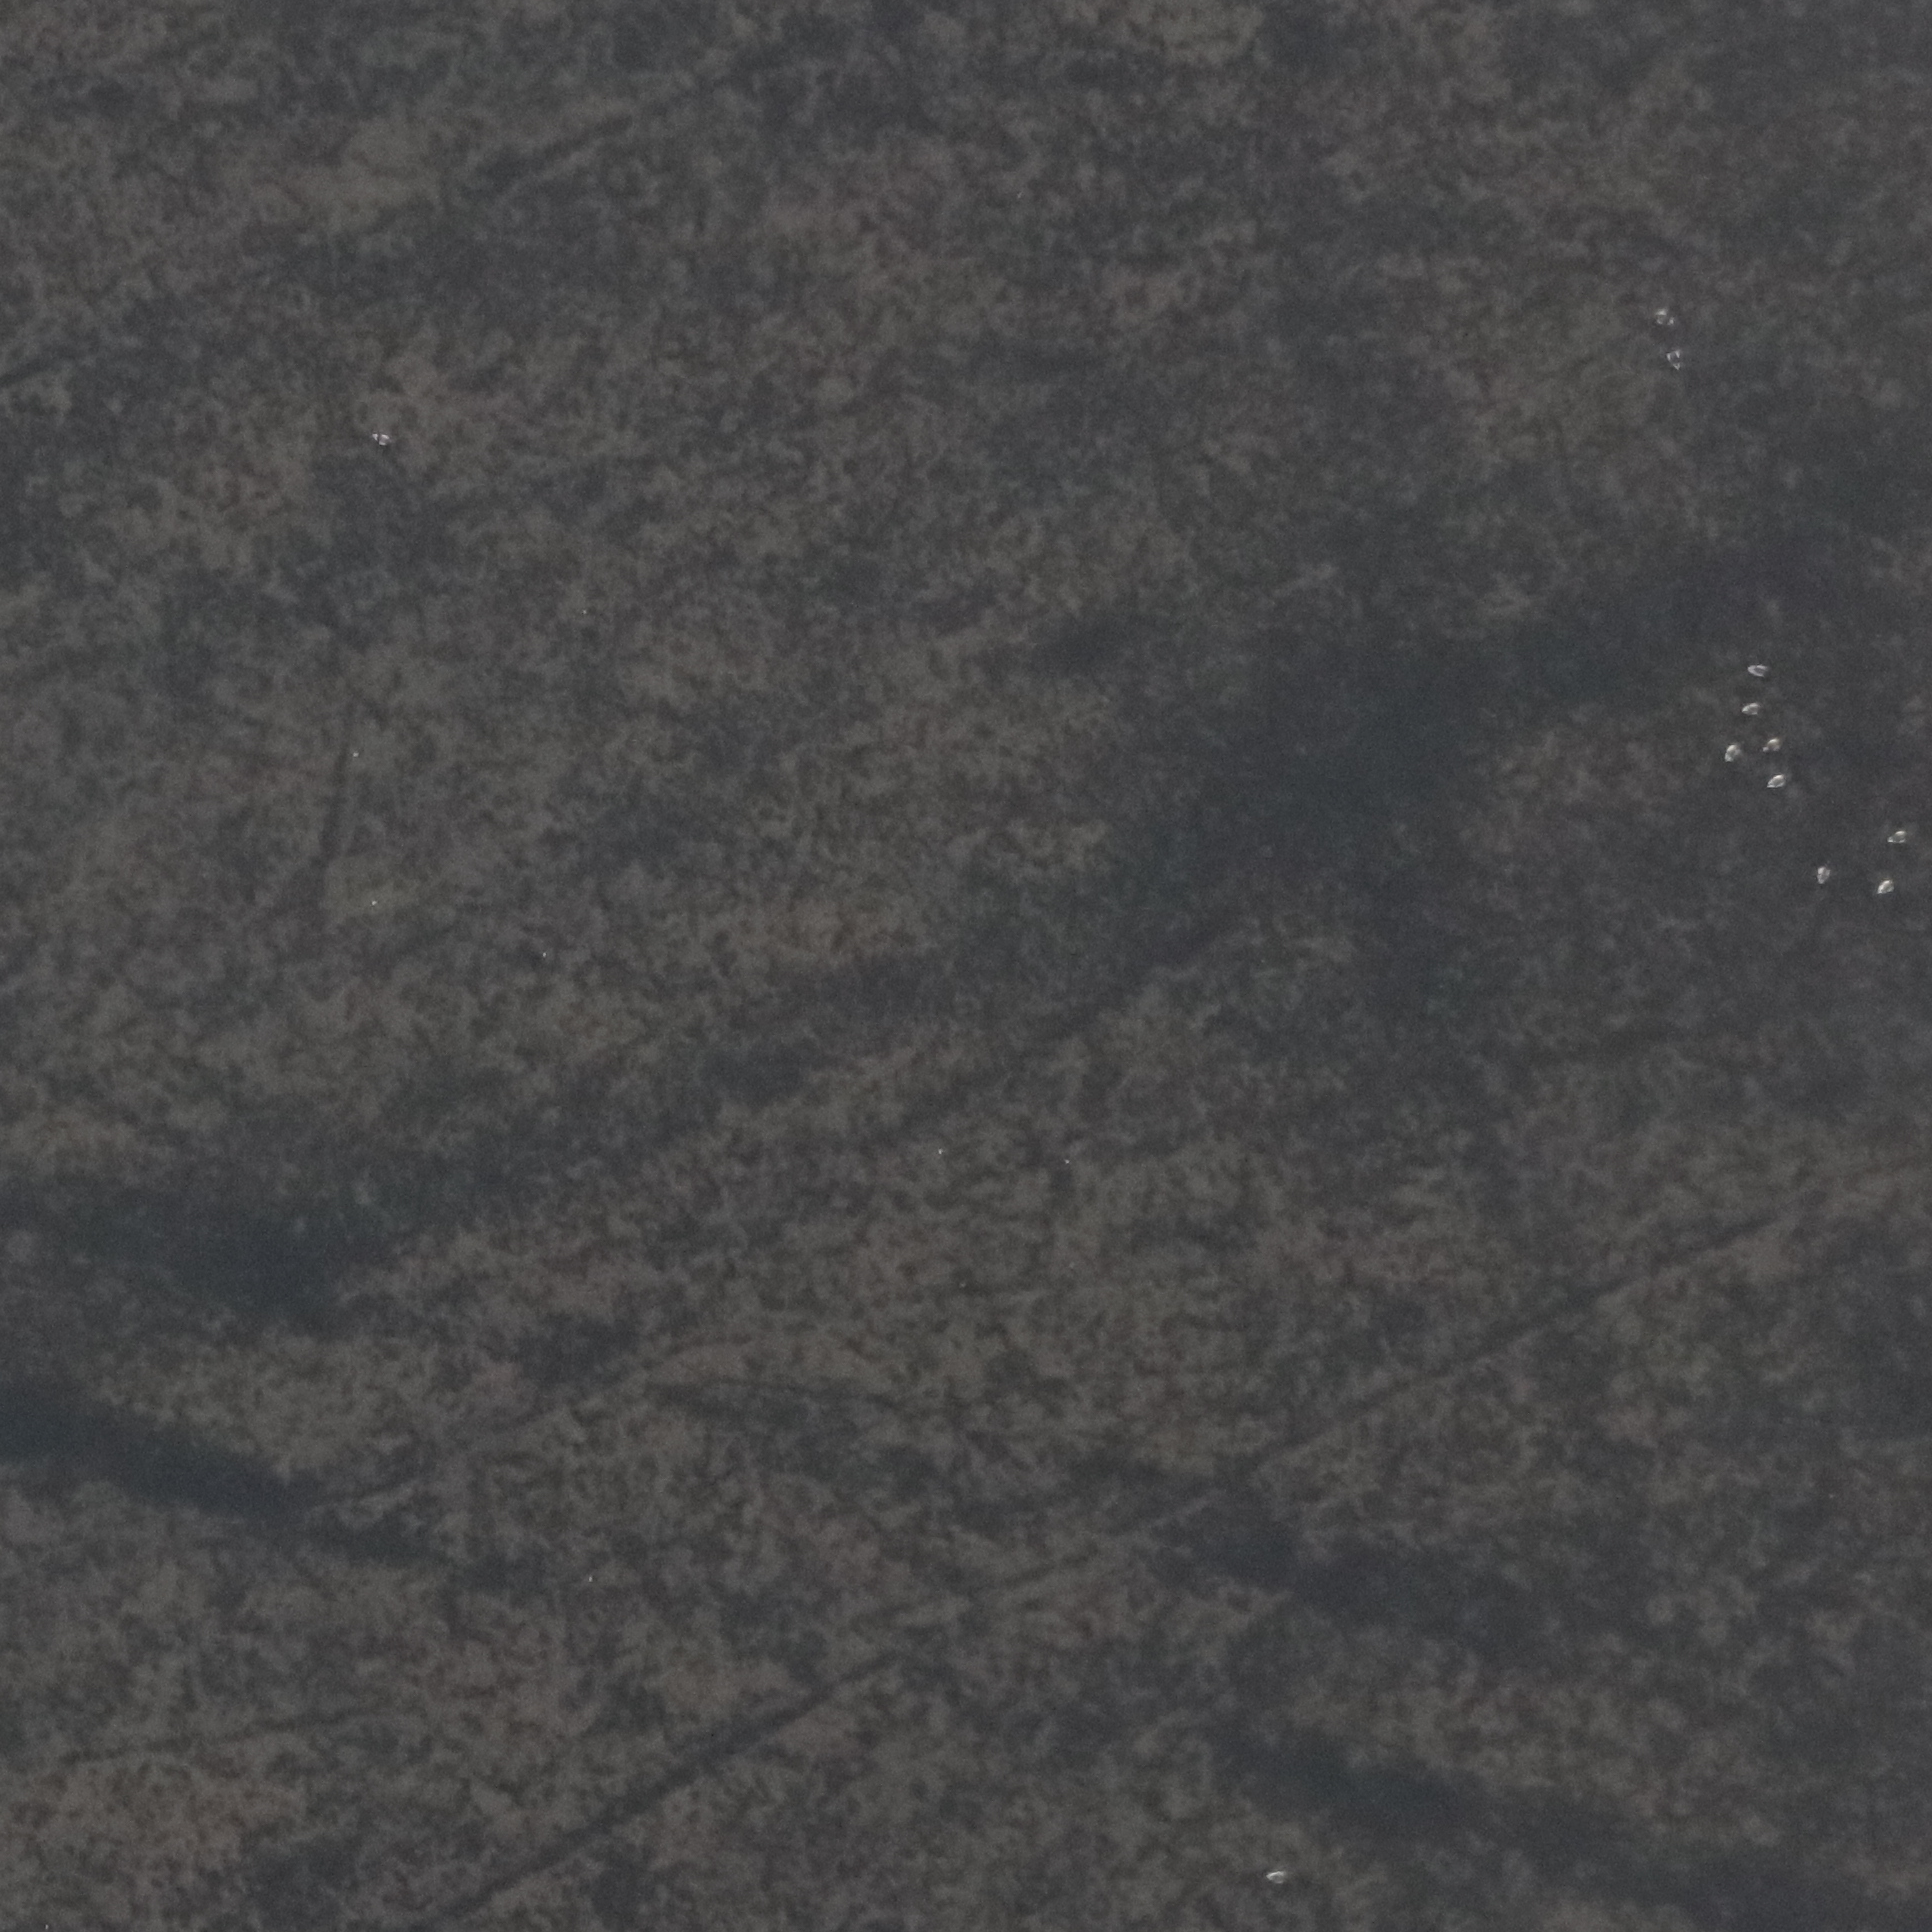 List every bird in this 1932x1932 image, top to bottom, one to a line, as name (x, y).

brant (1666, 319)
brant (1677, 359)
brant (390, 432)
brant (1760, 669)
brant (1752, 709)
brant (1737, 740)
brant (1780, 740)
brant (1776, 775)
brant (1907, 834)
brant (1817, 873)
brant (1895, 892)
brant (1280, 1880)